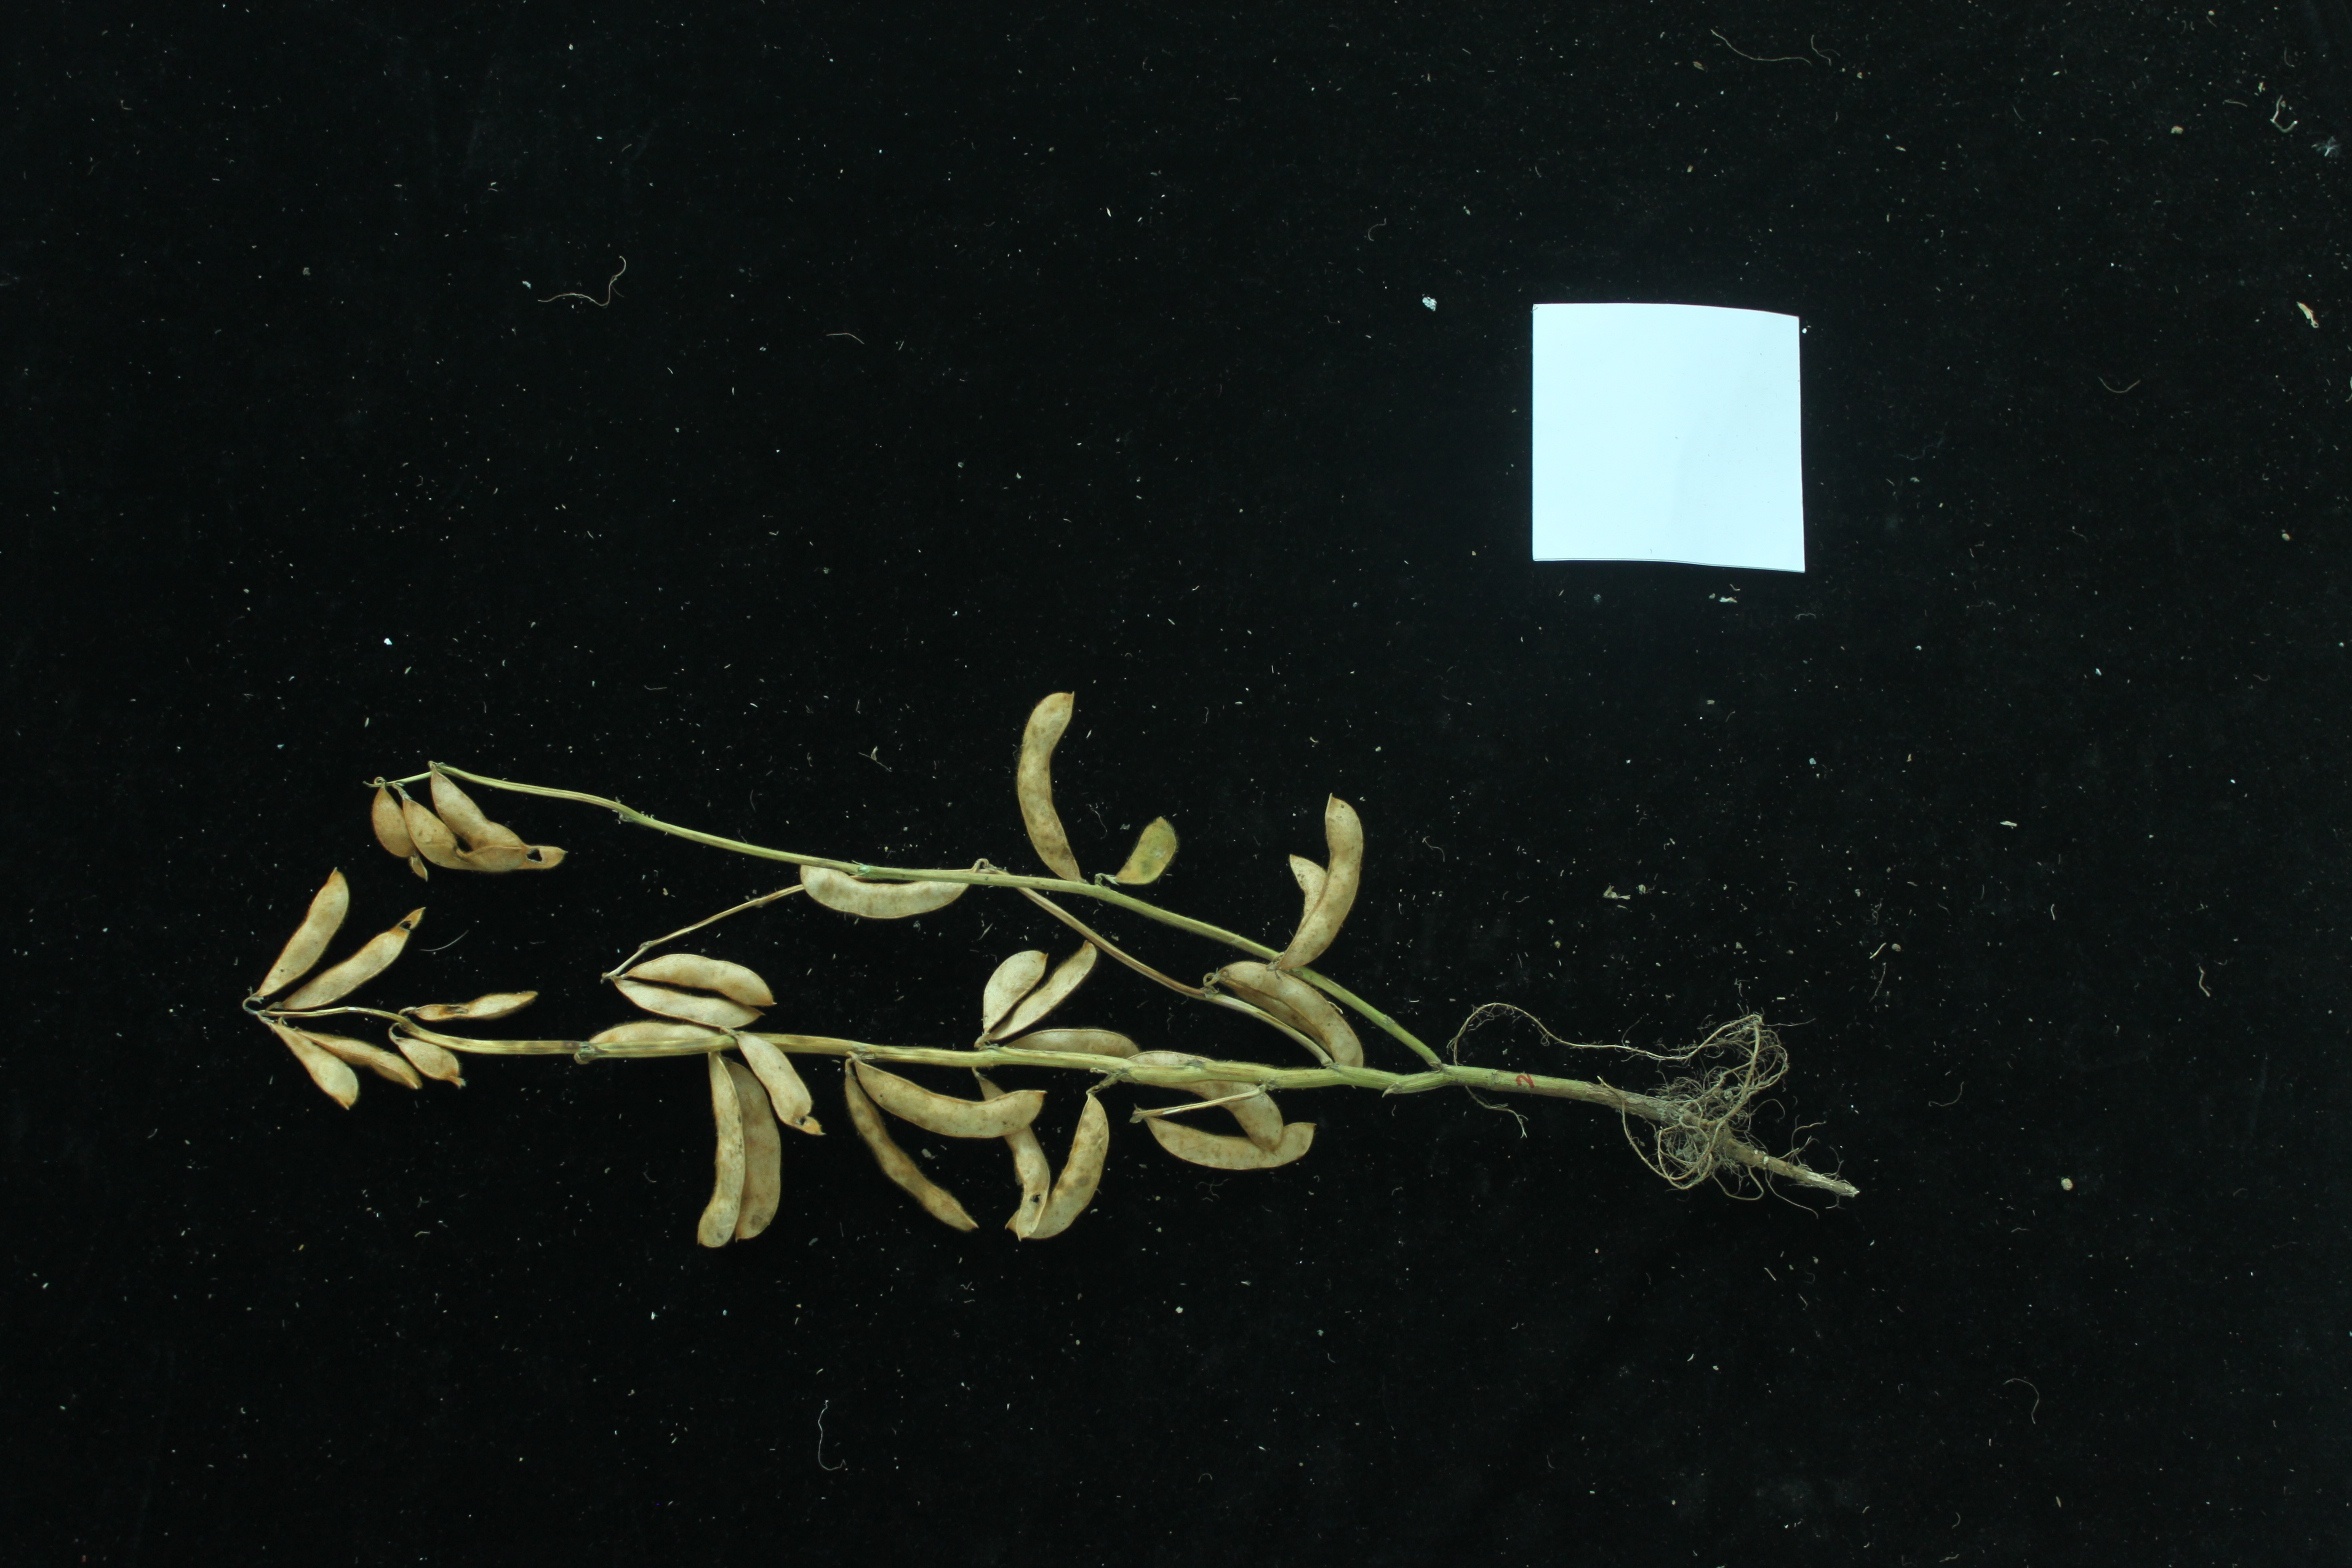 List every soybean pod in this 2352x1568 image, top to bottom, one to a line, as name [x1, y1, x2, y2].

soybean pod [1016, 691, 1081, 883]
soybean pod [432, 770, 532, 862]
soybean pod [371, 784, 417, 862]
soybean pod [398, 790, 563, 871]
soybean pod [1274, 796, 1363, 972]
soybean pod [1104, 818, 1176, 885]
soybean pod [1289, 853, 1327, 937]
soybean pod [797, 865, 975, 921]
soybean pod [252, 867, 349, 999]
soybean pod [267, 907, 424, 1009]
soybean pod [986, 940, 1097, 1044]
soybean pod [981, 950, 1046, 1033]
soybean pod [624, 953, 774, 1008]
soybean pod [1216, 961, 1363, 1085]
soybean pod [615, 981, 762, 1029]
soybean pod [402, 991, 538, 1021]
soybean pod [250, 1012, 357, 1110]
soybean pod [592, 1022, 720, 1055]
soybean pod [1009, 1029, 1141, 1059]
soybean pod [737, 1030, 824, 1136]
soybean pod [298, 1031, 422, 1090]
soybean pod [391, 1035, 462, 1082]
soybean pod [1108, 1051, 1282, 1149]
soybean pod [699, 1053, 748, 1247]
soybean pod [856, 1057, 1048, 1138]
soybean pod [724, 1058, 781, 1242]
soybean pod [844, 1064, 976, 1230]
soybean pod [975, 1075, 1051, 1239]
soybean pod [1020, 1094, 1108, 1237]
soybean pod [1146, 1115, 1315, 1170]